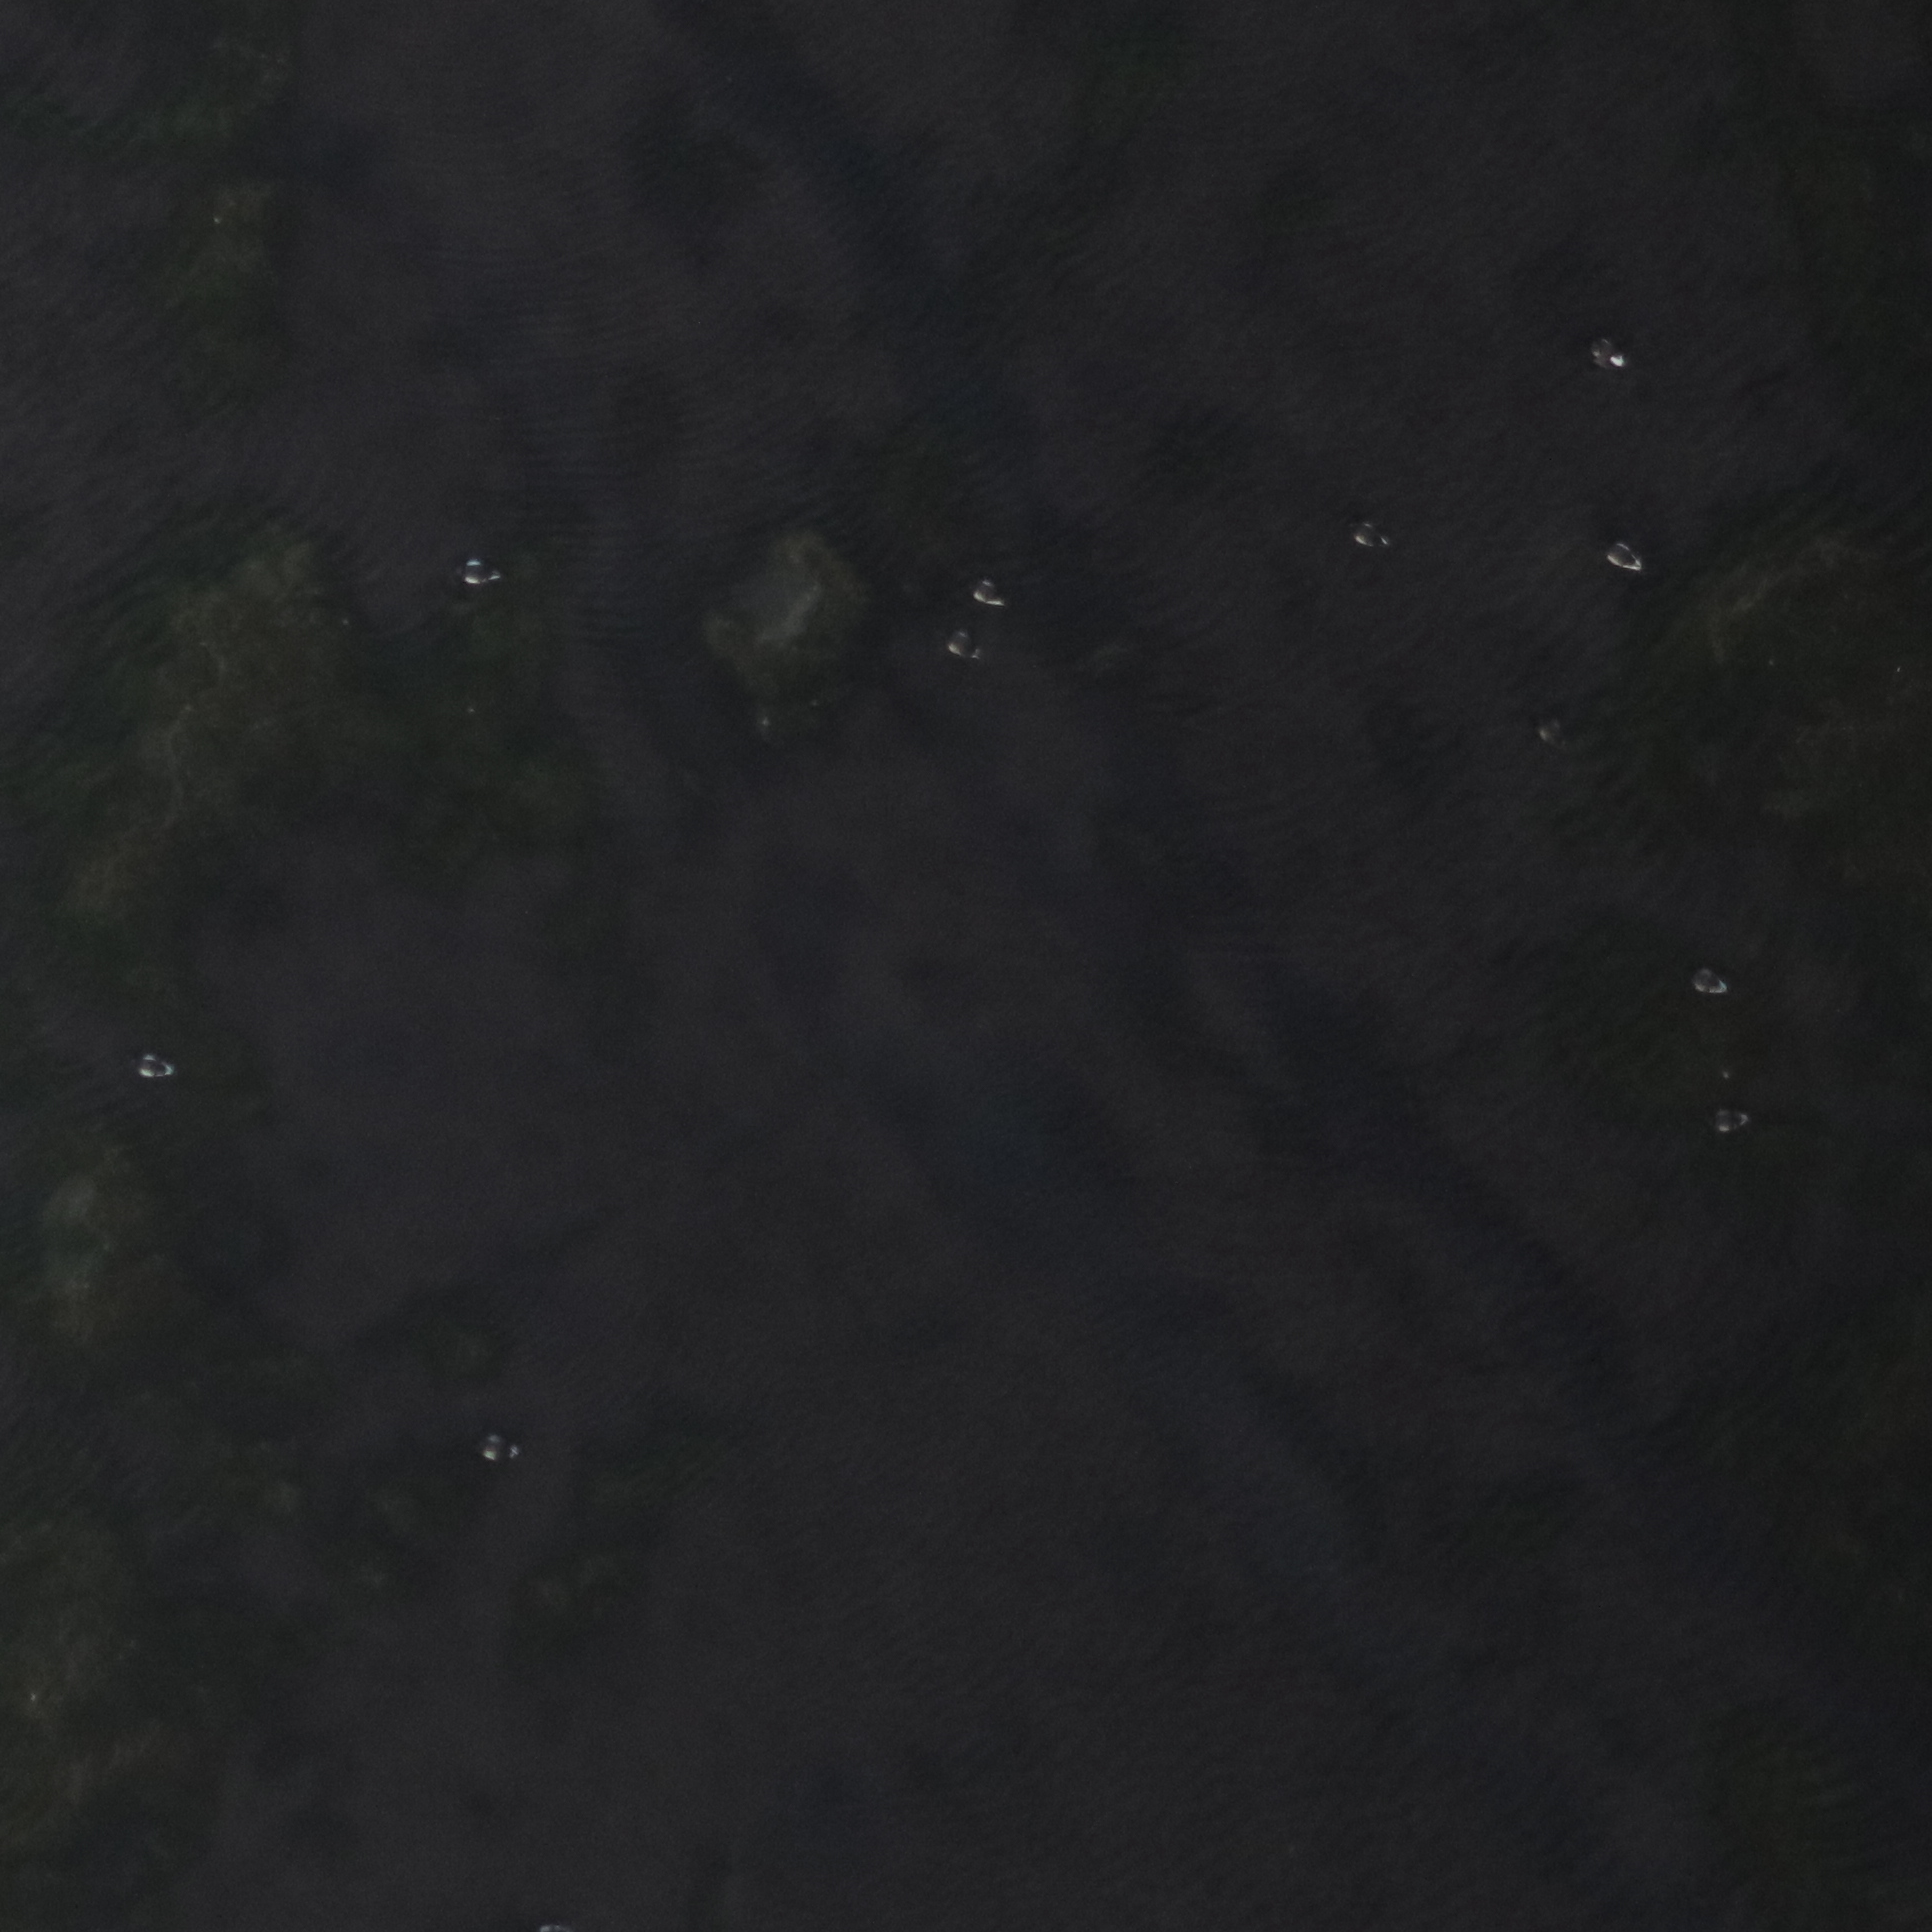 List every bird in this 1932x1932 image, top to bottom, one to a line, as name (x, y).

brant (1607, 354)
brant (1370, 536)
brant (1621, 554)
brant (478, 574)
brant (986, 593)
brant (964, 644)
brant (1707, 981)
brant (154, 1067)
brant (1729, 1119)
brant (499, 1449)